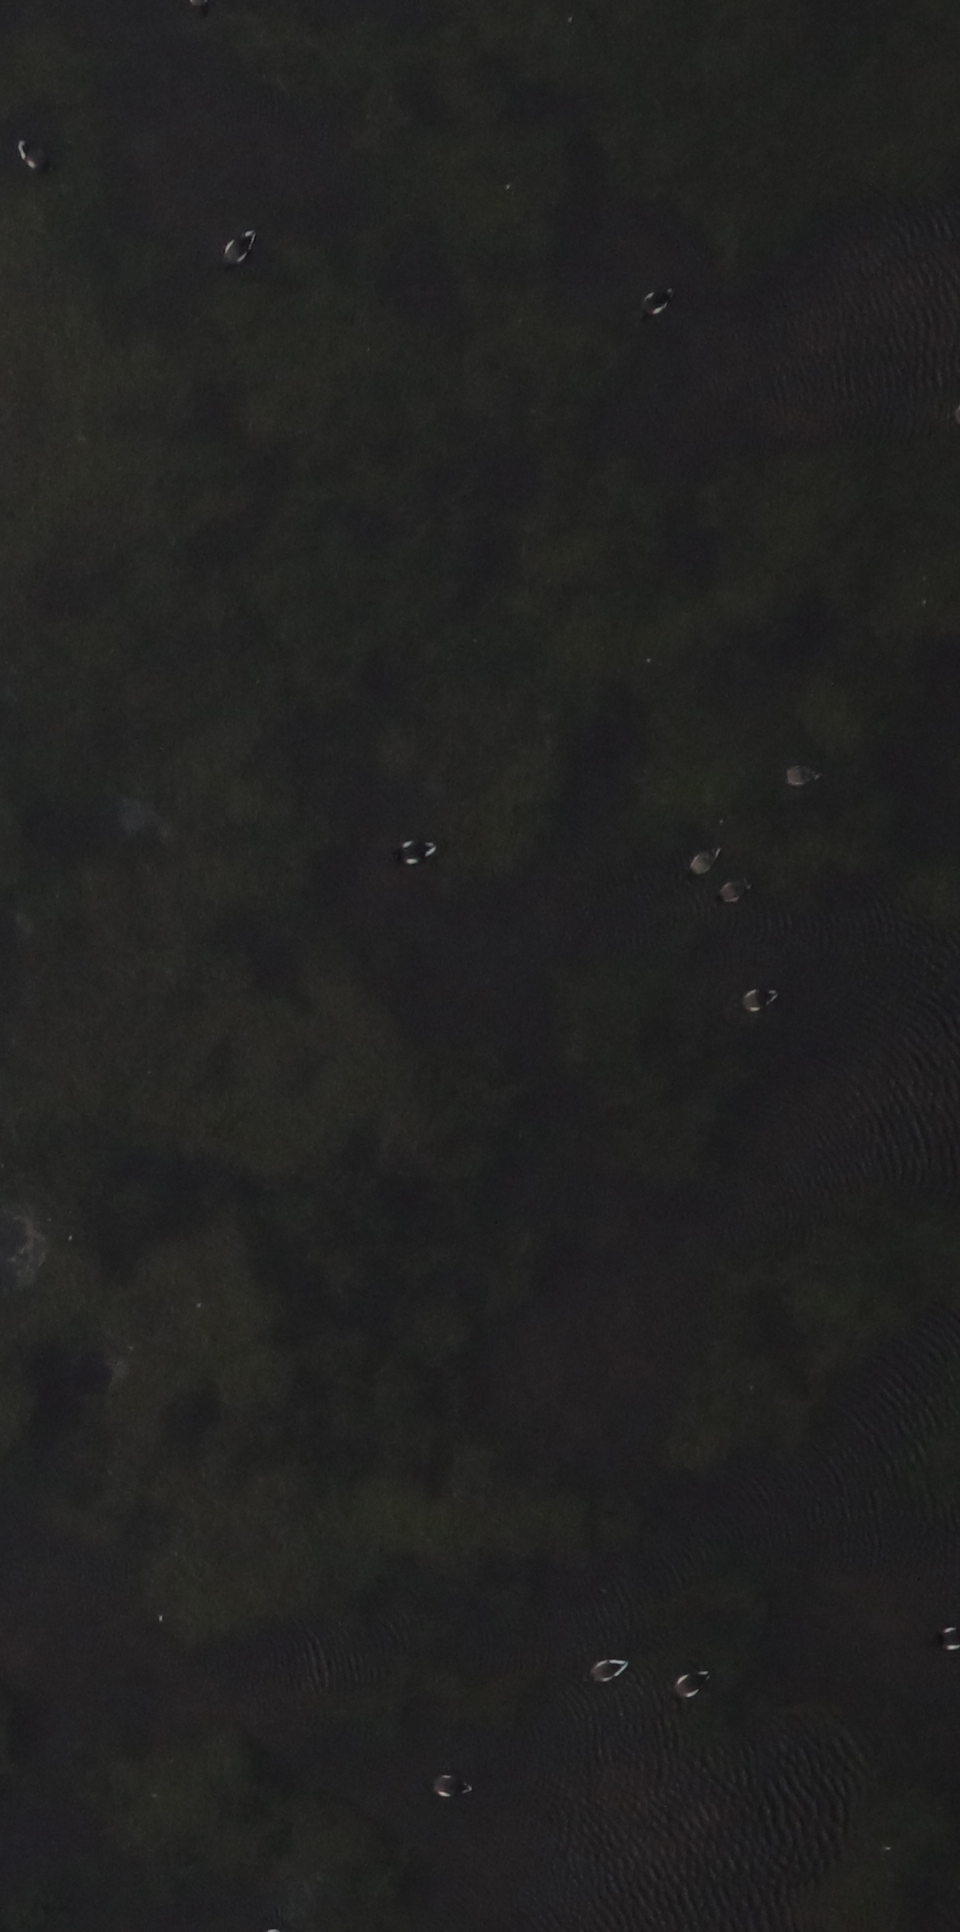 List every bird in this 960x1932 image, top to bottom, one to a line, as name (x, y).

brant (32, 157)
brant (239, 250)
brant (656, 301)
brant (798, 775)
brant (415, 852)
brant (707, 864)
brant (732, 892)
brant (758, 1001)
brant (952, 1634)
brant (607, 1671)
brant (688, 1686)
brant (451, 1786)